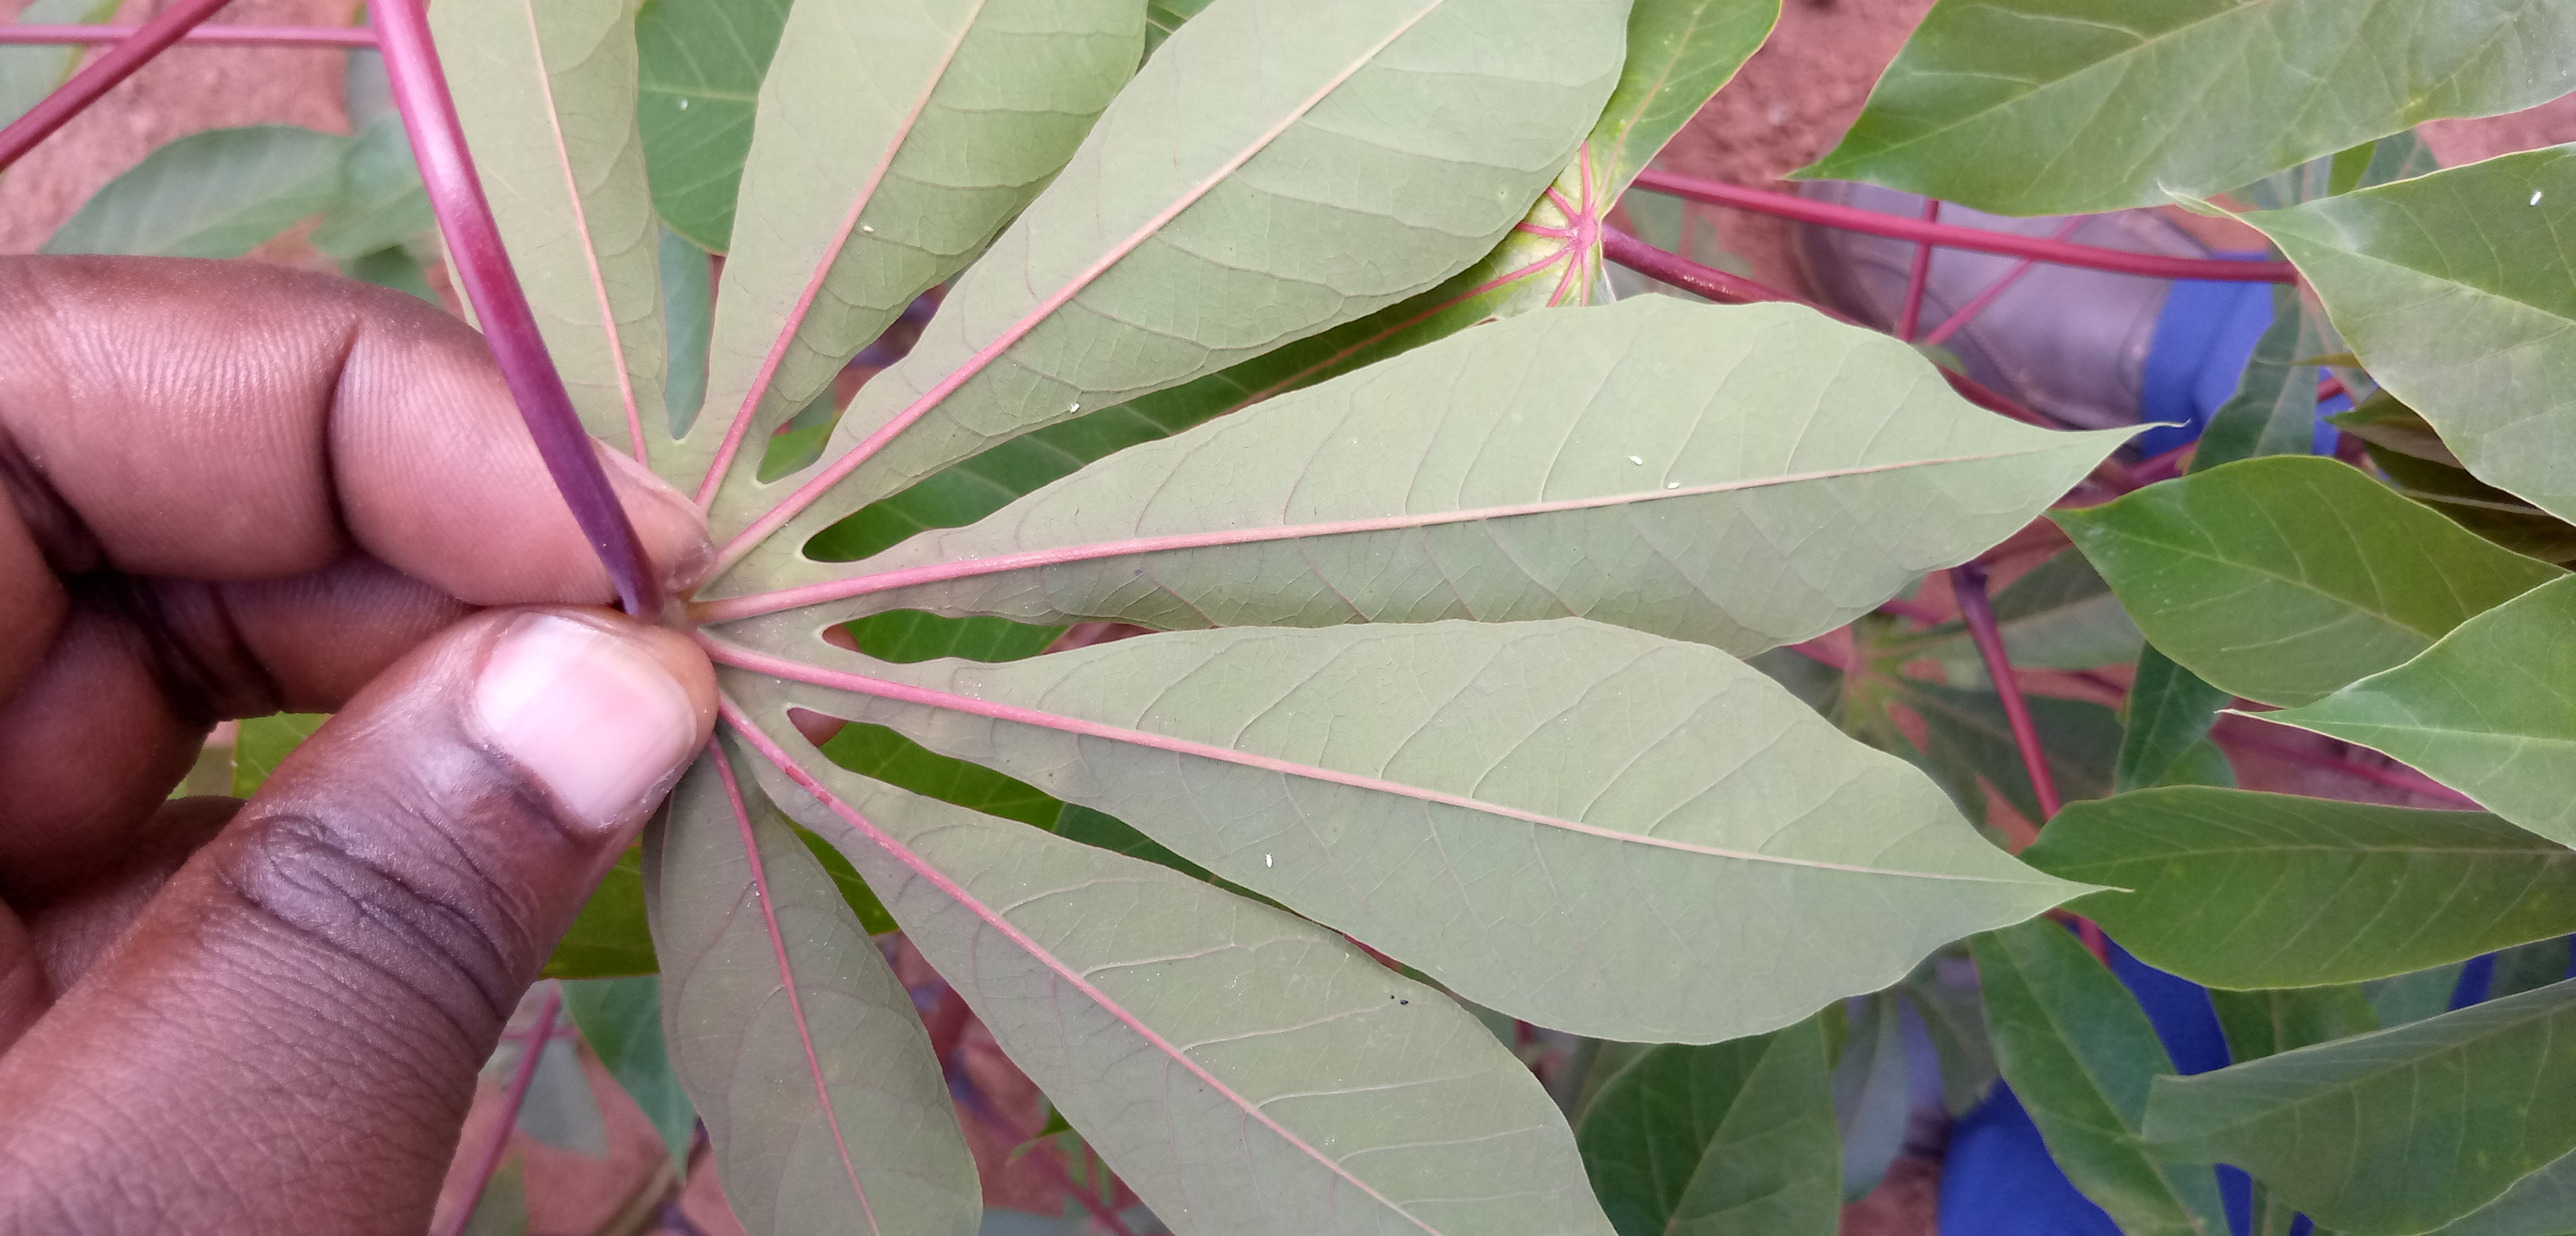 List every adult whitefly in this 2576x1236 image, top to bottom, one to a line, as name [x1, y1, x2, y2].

whitefly [828, 200, 885, 252]
whitefly [1063, 393, 1089, 432]
whitefly [1616, 432, 1645, 476]
whitefly [1654, 467, 1698, 508]
whitefly [1255, 846, 1288, 886]